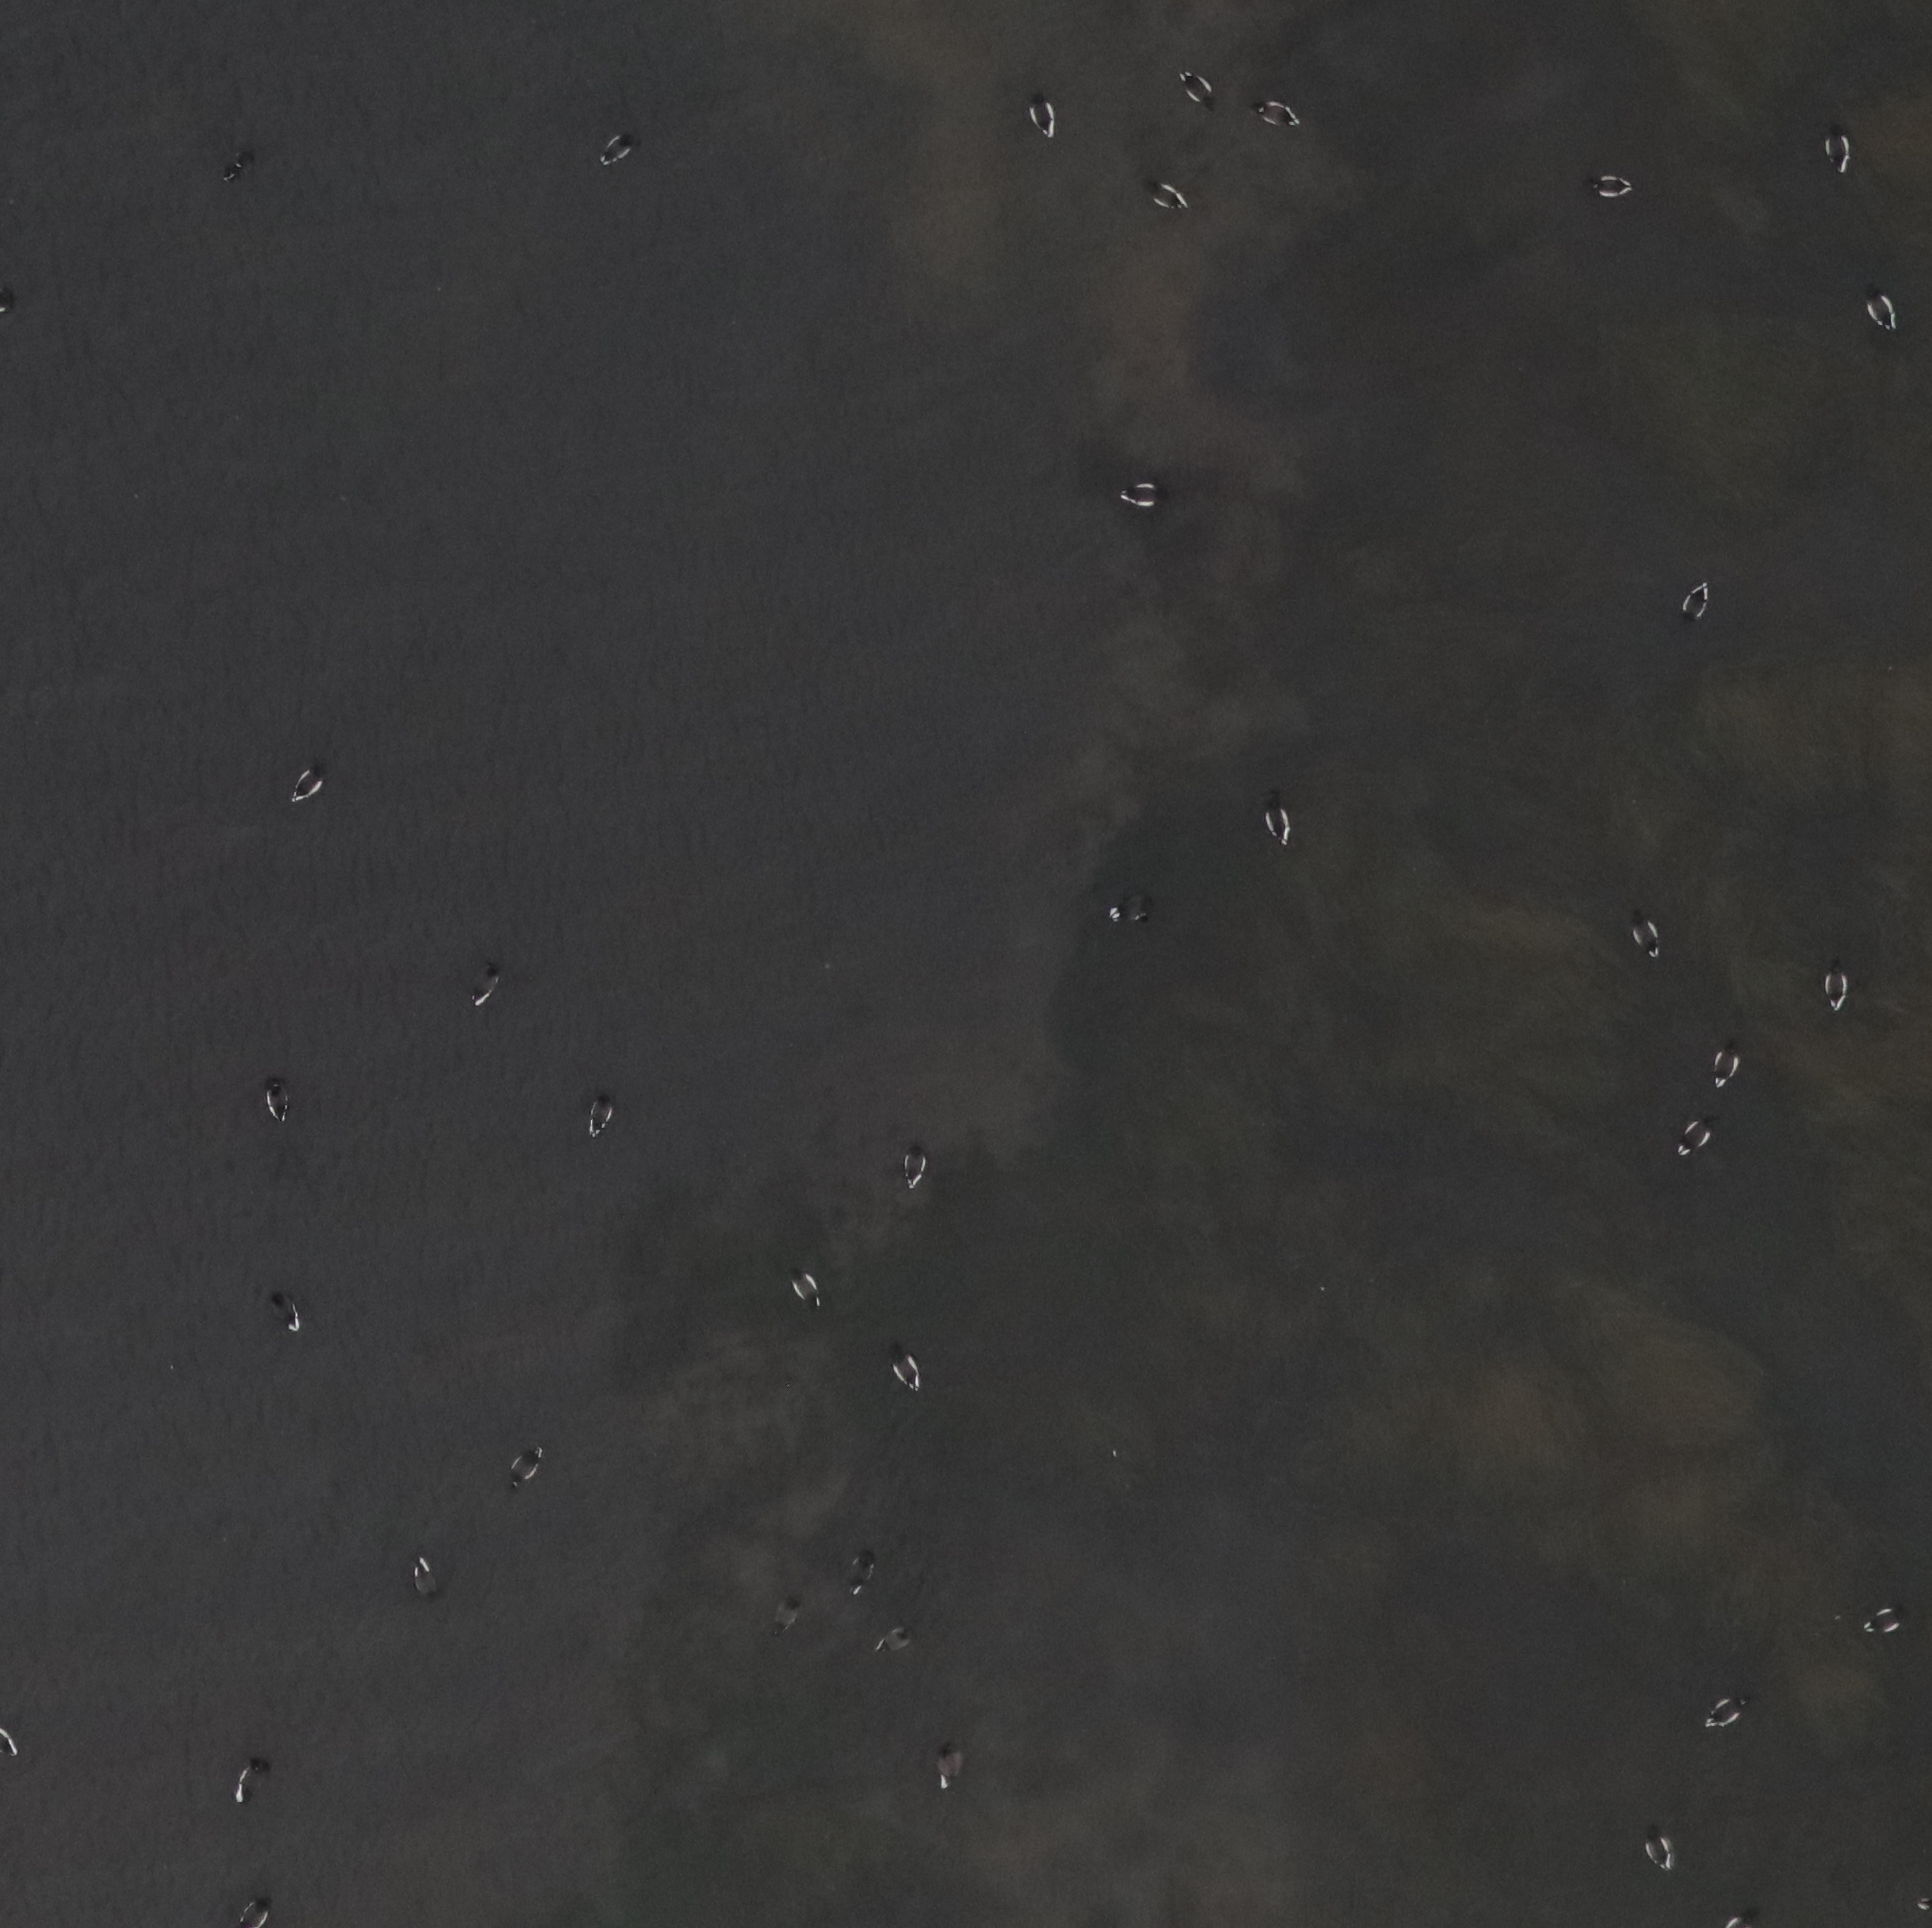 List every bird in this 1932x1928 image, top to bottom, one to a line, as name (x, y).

brant (1197, 87)
brant (1277, 112)
brant (1043, 113)
brant (1837, 148)
brant (614, 149)
brant (235, 165)
brant (1611, 184)
brant (1167, 195)
brant (1881, 310)
brant (1143, 495)
brant (1696, 604)
brant (309, 782)
brant (1278, 821)
brant (1129, 910)
brant (1647, 935)
brant (1837, 987)
brant (488, 988)
brant (1725, 1064)
brant (278, 1099)
brant (600, 1114)
brant (1697, 1135)
brant (916, 1168)
brant (807, 1288)
brant (277, 1309)
brant (907, 1370)
brant (525, 1469)
brant (859, 1571)
brant (424, 1578)
brant (780, 1612)
brant (1885, 1621)
brant (899, 1637)
brant (1727, 1713)
brant (0, 1741)
brant (949, 1765)
brant (247, 1782)
brant (1660, 1851)
brant (259, 1910)